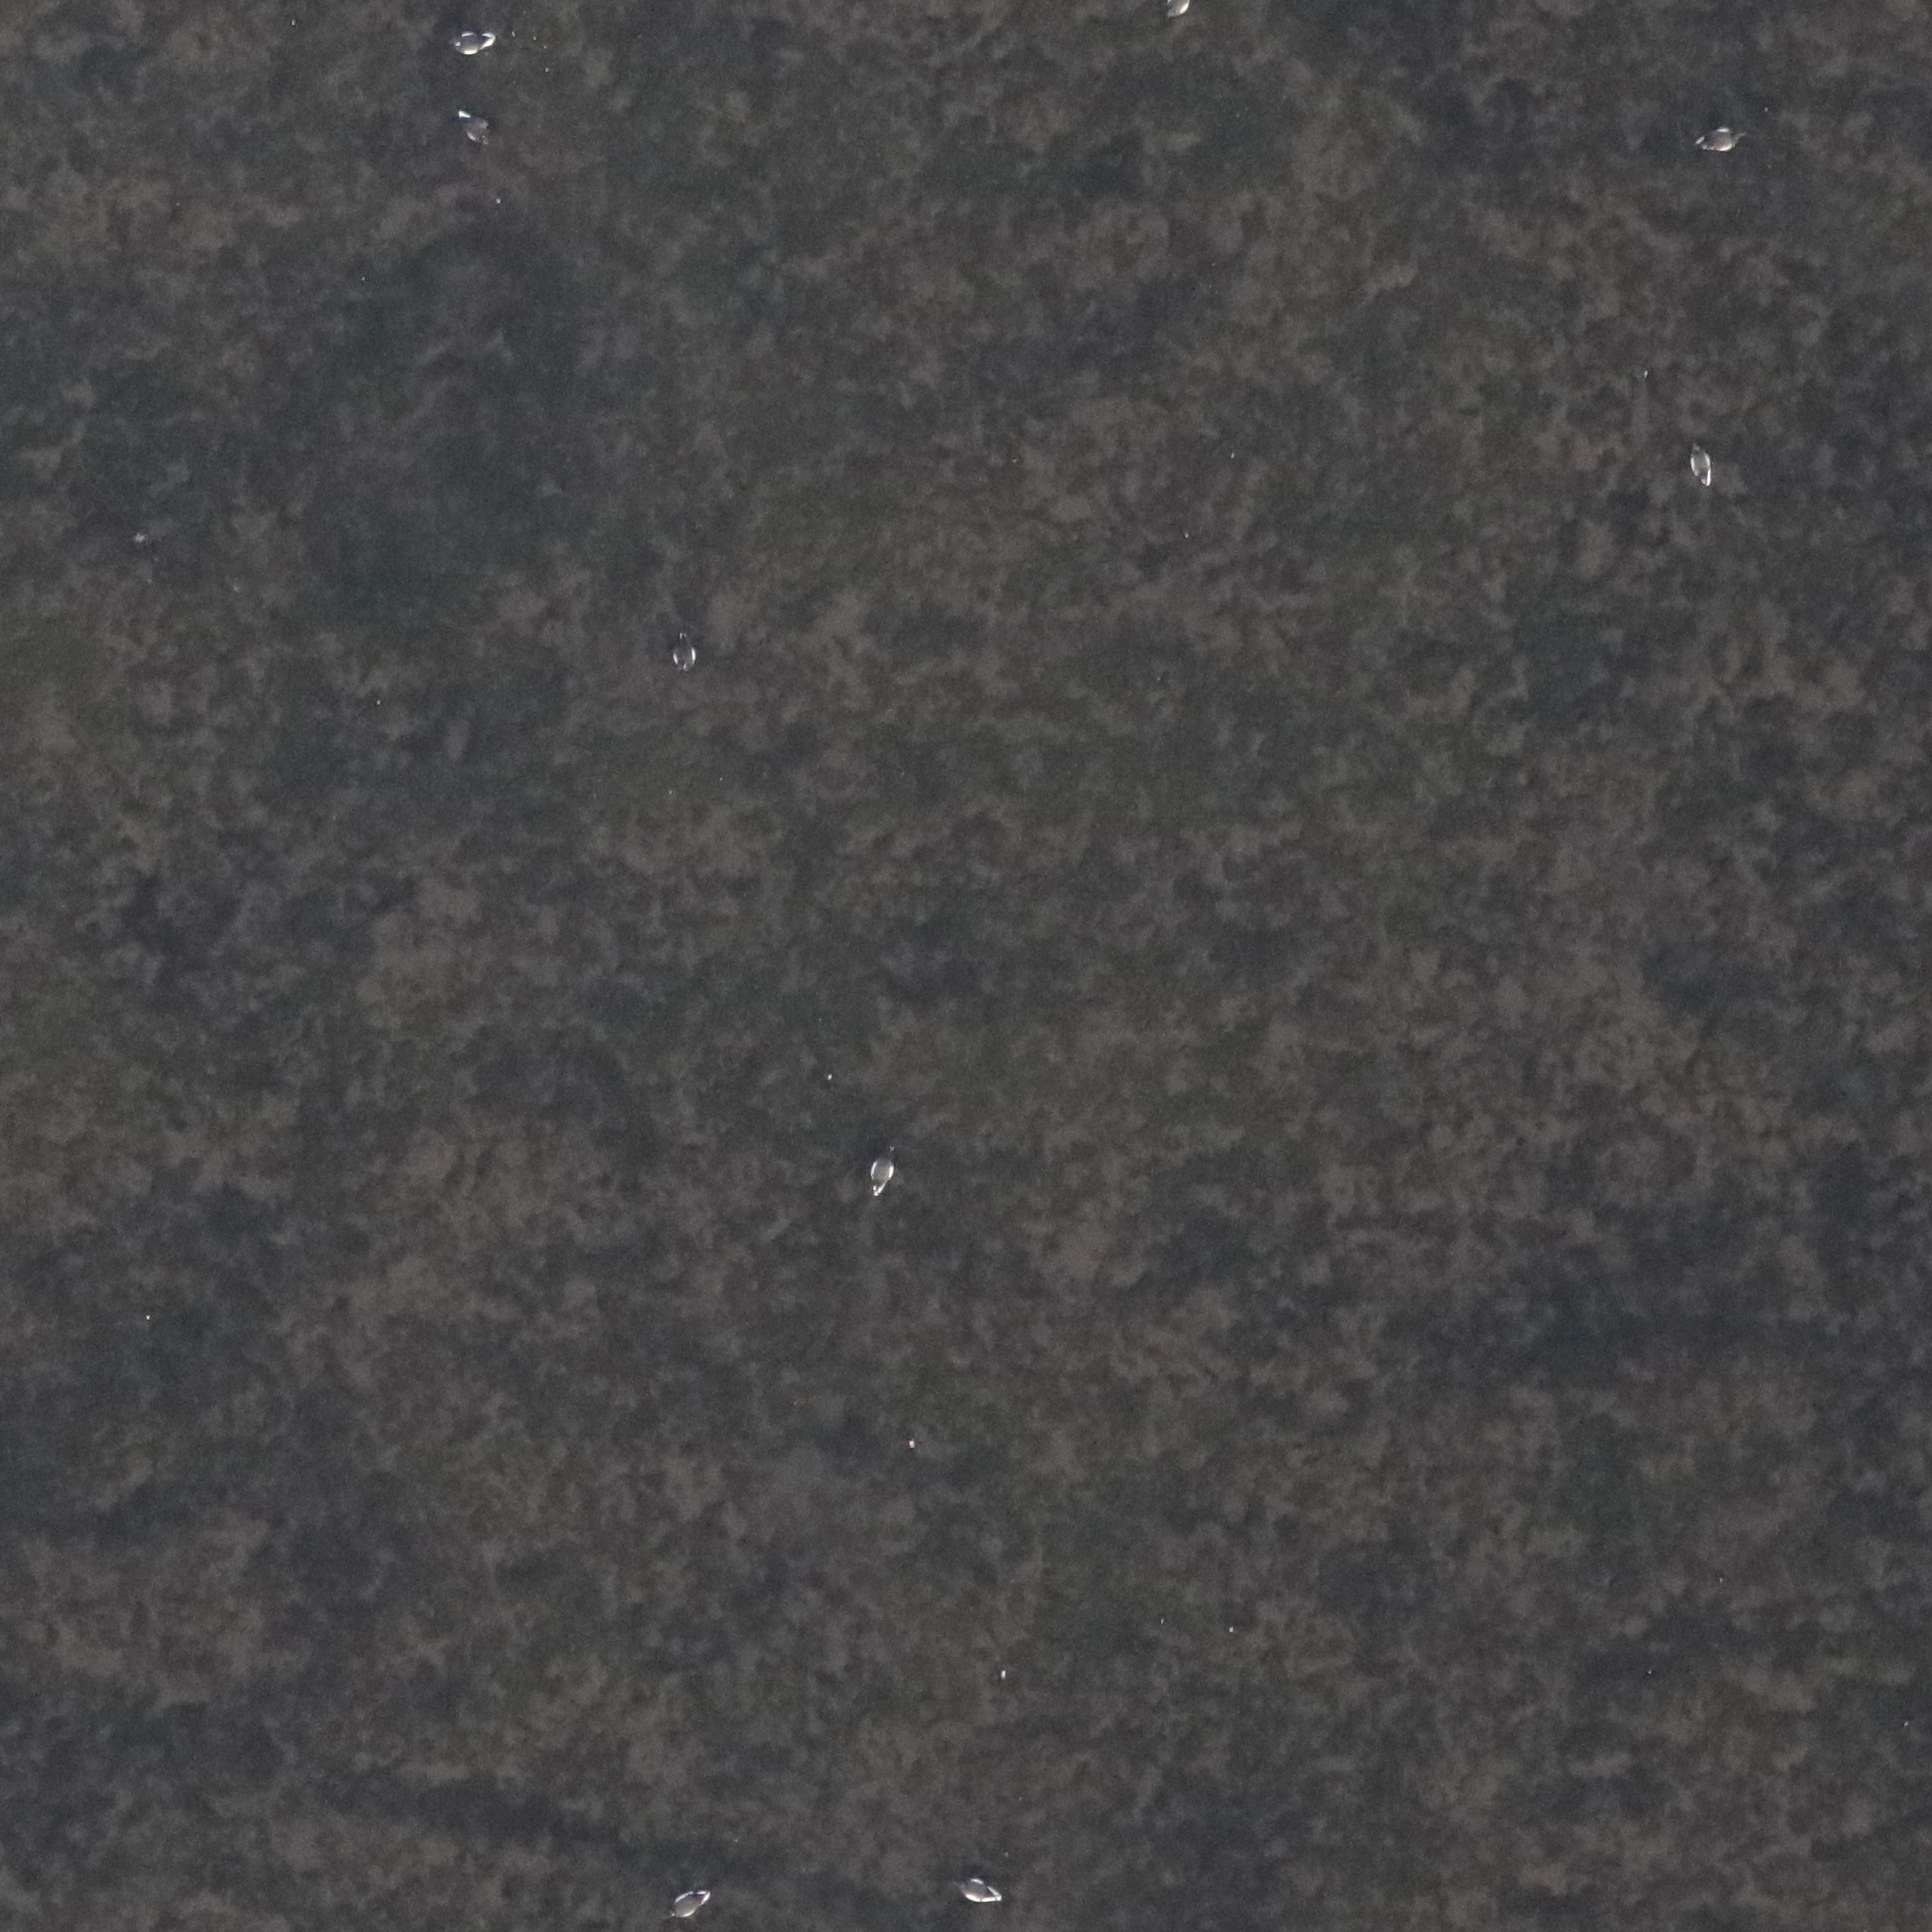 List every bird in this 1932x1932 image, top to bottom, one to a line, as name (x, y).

brant (1181, 1)
brant (471, 42)
brant (474, 126)
brant (1720, 140)
brant (1703, 464)
brant (685, 656)
brant (882, 1172)
brant (978, 1889)
brant (689, 1902)